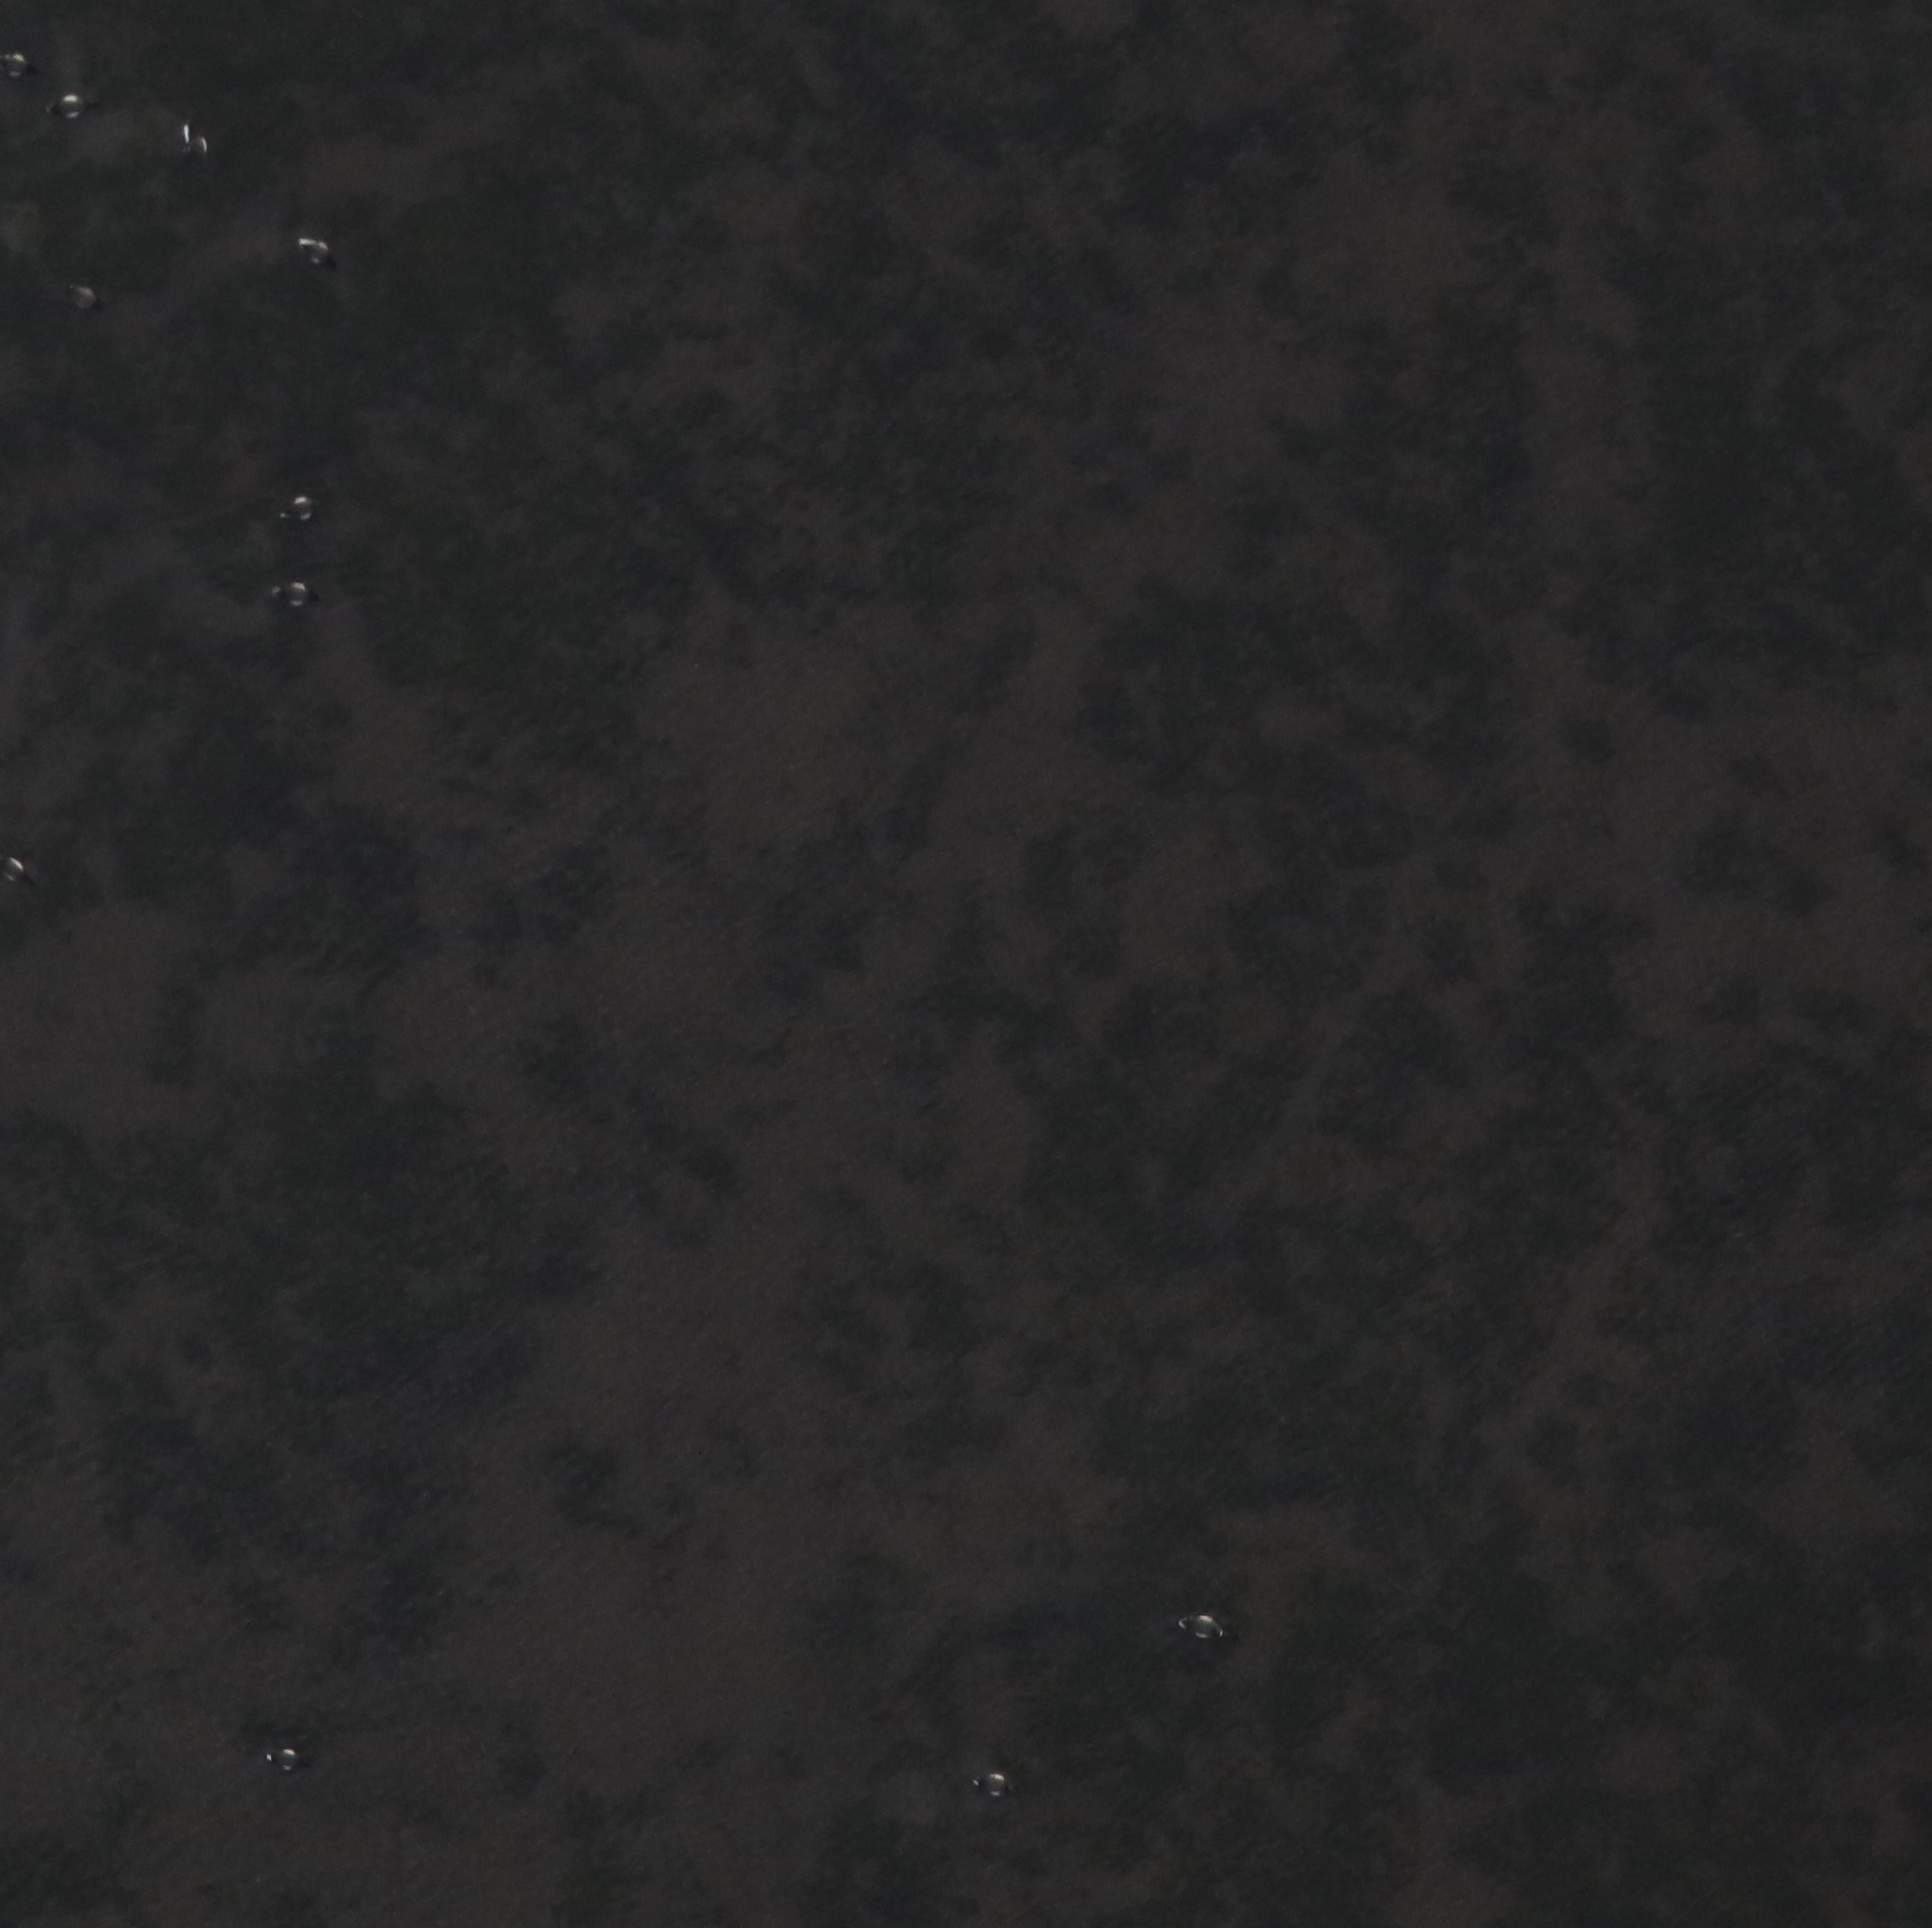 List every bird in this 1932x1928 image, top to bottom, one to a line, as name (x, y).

brant (15, 64)
brant (71, 109)
brant (199, 145)
brant (319, 253)
brant (86, 297)
brant (301, 509)
brant (295, 594)
brant (13, 869)
brant (1202, 1627)
brant (286, 1760)
brant (995, 1785)